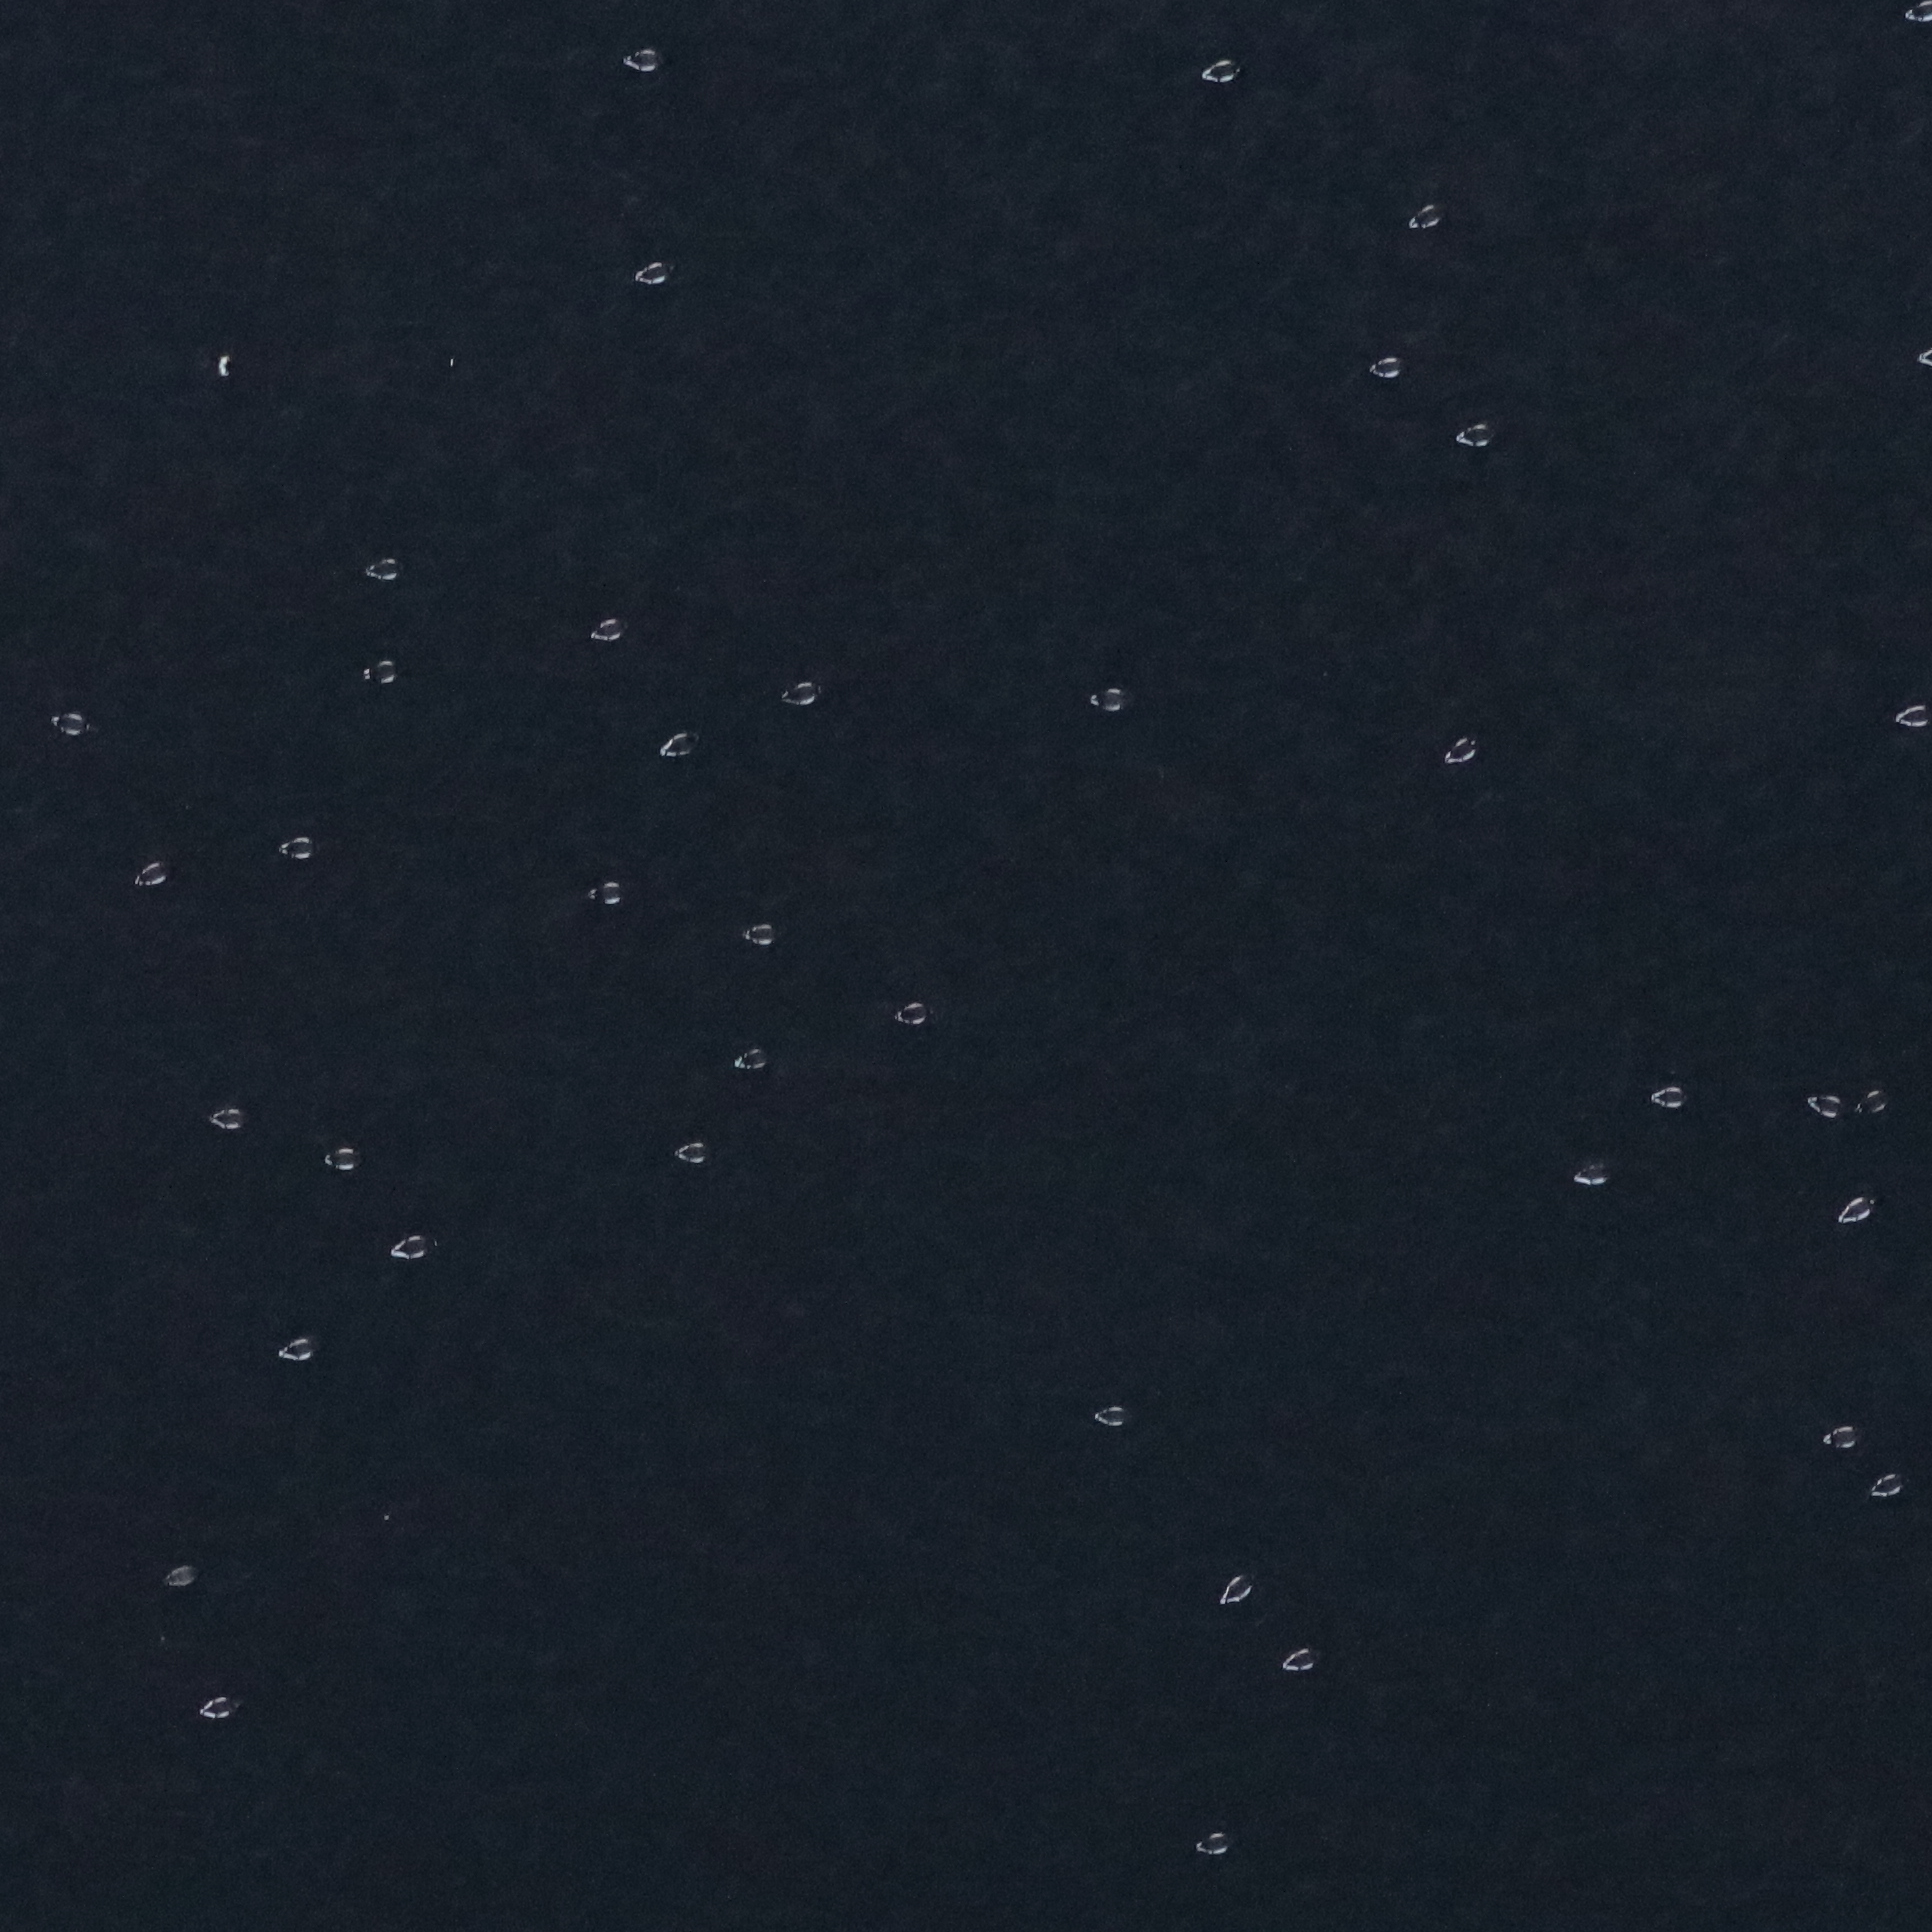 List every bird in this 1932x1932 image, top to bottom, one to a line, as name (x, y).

brant (1924, 11)
brant (645, 60)
brant (1223, 71)
brant (1427, 216)
brant (654, 273)
brant (228, 368)
brant (1387, 368)
brant (1478, 435)
brant (385, 568)
brant (607, 630)
brant (382, 672)
brant (802, 692)
brant (1109, 699)
brant (1915, 716)
brant (73, 725)
brant (681, 745)
brant (1461, 749)
brant (299, 848)
brant (155, 873)
brant (608, 891)
brant (763, 933)
brant (913, 1013)
brant (753, 1060)
brant (1670, 1098)
brant (1870, 1104)
brant (1827, 1106)
brant (230, 1119)
brant (695, 1155)
brant (343, 1159)
brant (1596, 1175)
brant (1857, 1211)
brant (415, 1248)
brant (300, 1350)
brant (1112, 1417)
brant (1843, 1438)
brant (1888, 1486)
brant (184, 1577)
brant (1237, 1588)
brant (1302, 1661)
brant (221, 1707)
brant (1215, 1844)